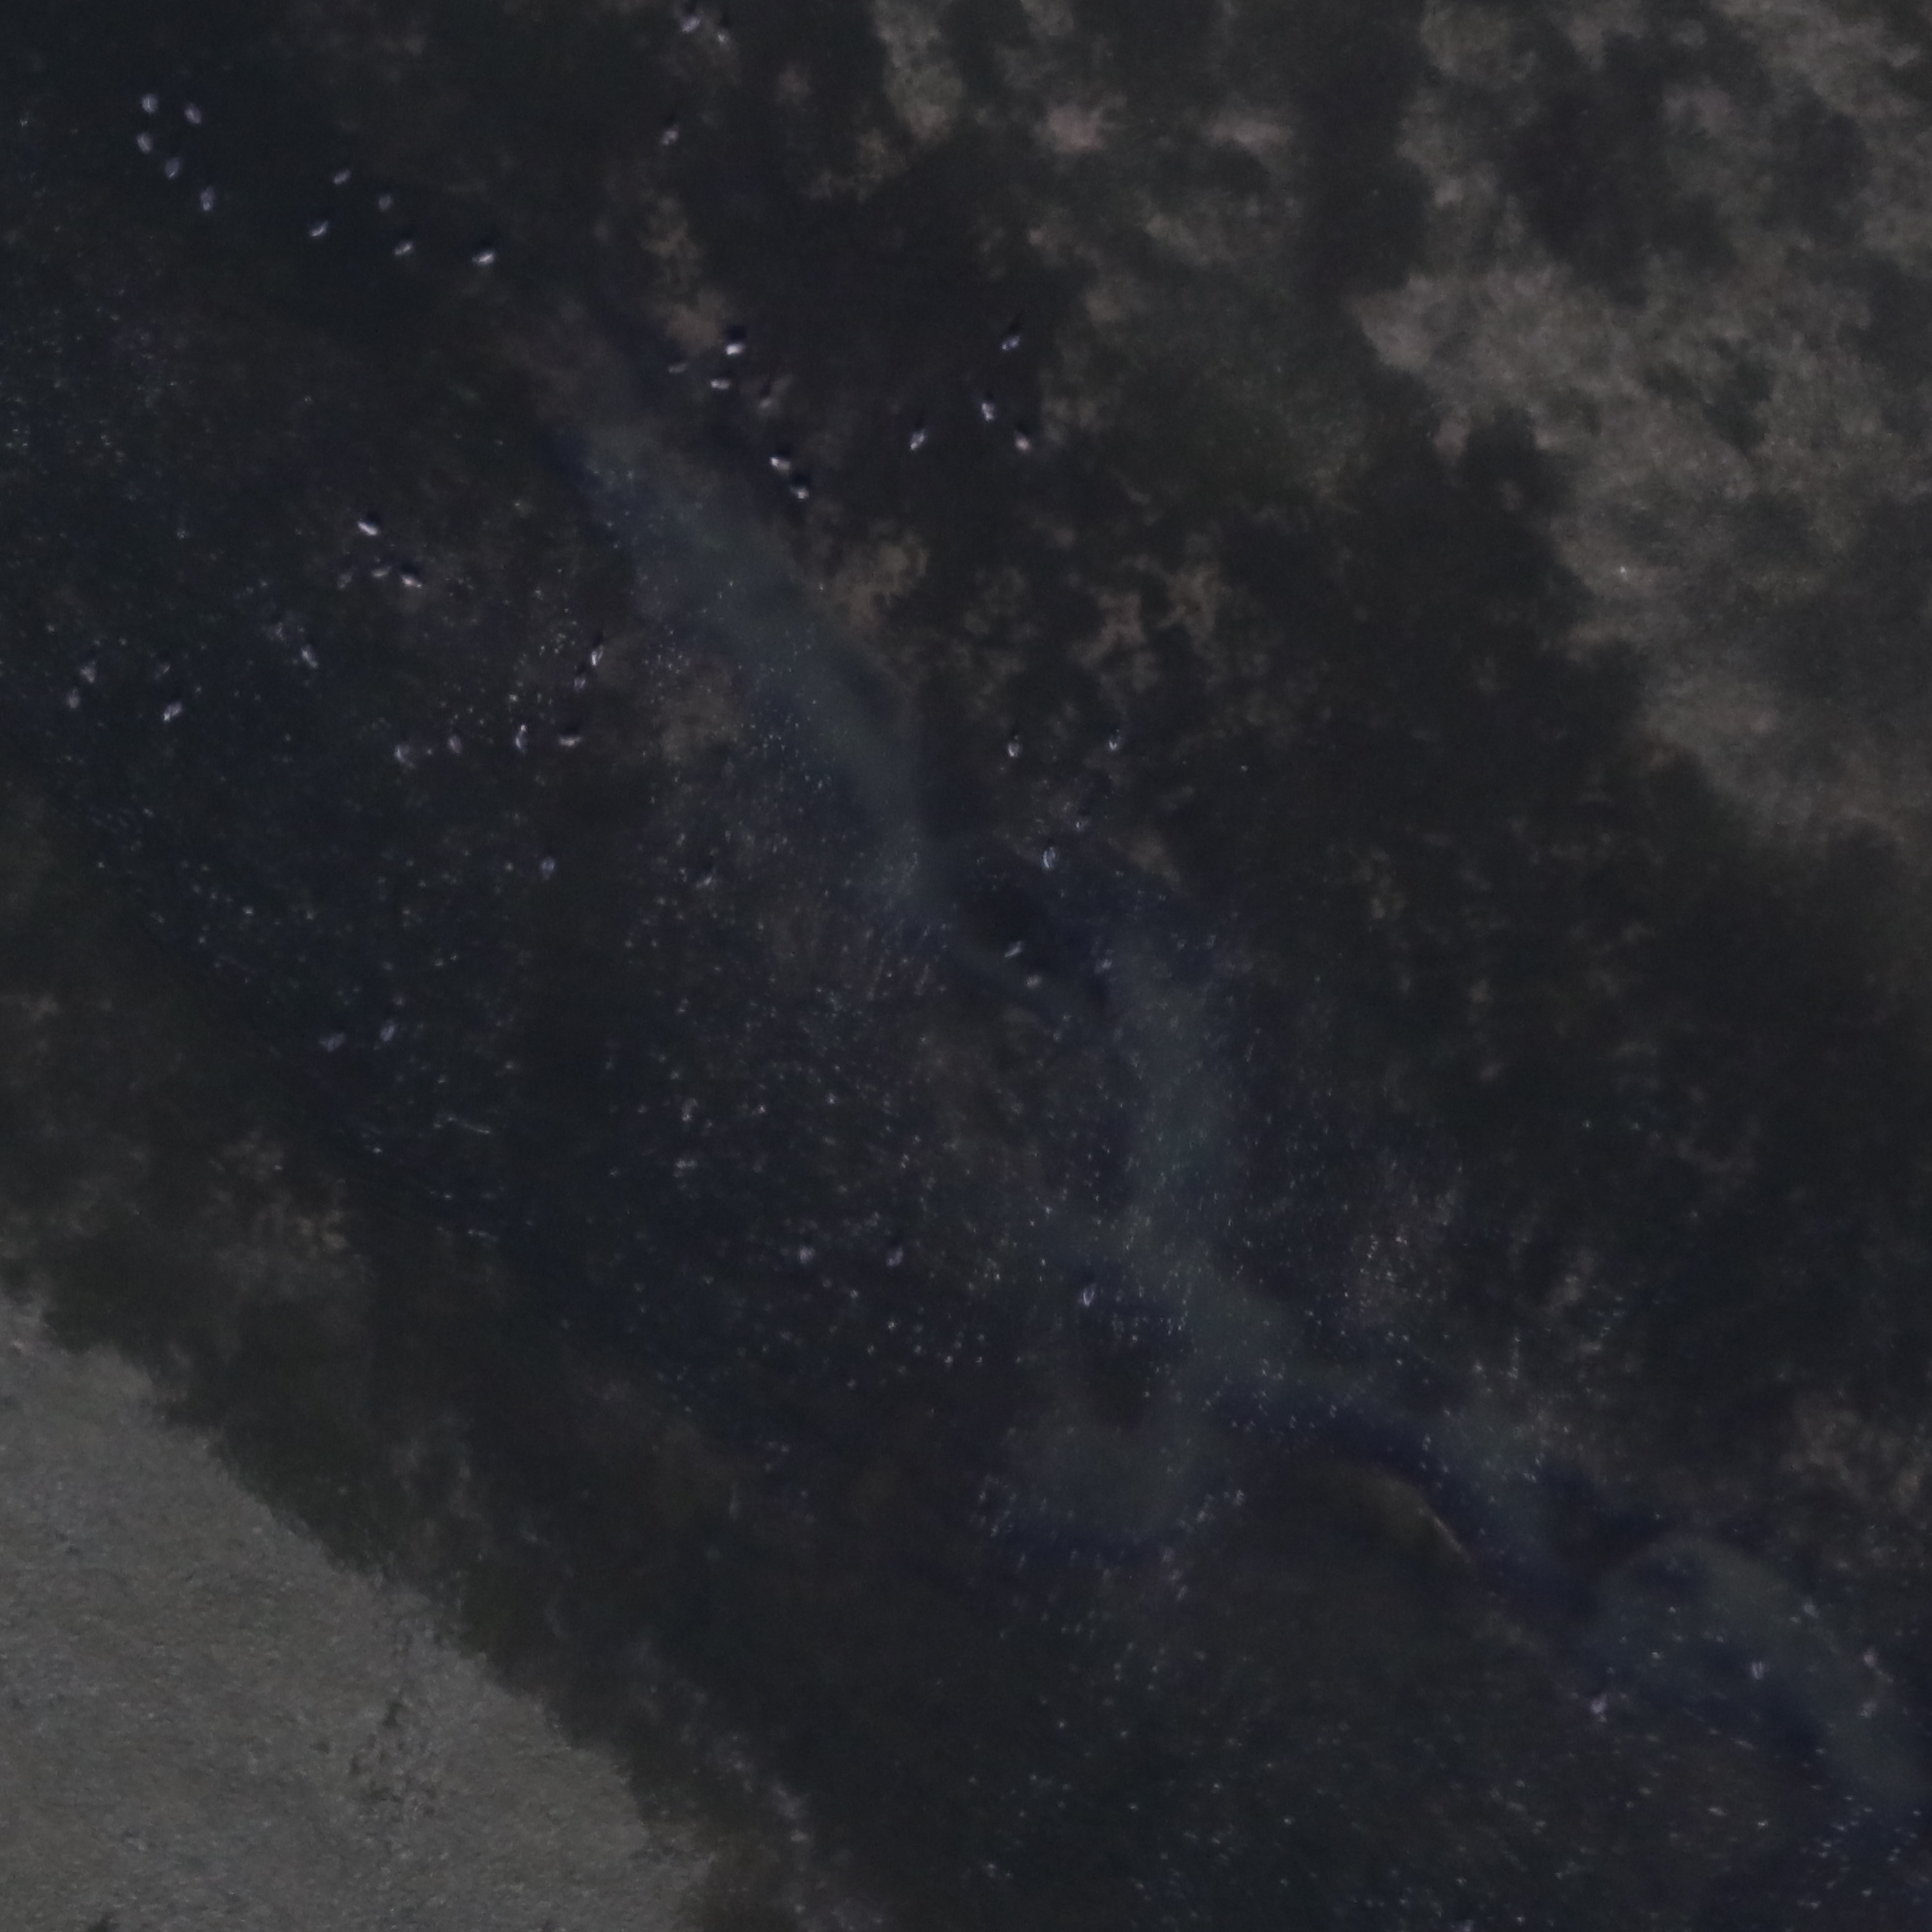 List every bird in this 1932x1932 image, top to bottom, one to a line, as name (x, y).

brant (691, 25)
brant (727, 41)
brant (154, 96)
brant (183, 119)
brant (665, 131)
brant (140, 133)
brant (164, 162)
brant (346, 171)
brant (208, 194)
brant (386, 205)
brant (322, 227)
brant (403, 248)
brant (490, 264)
brant (750, 349)
brant (1009, 349)
brant (683, 370)
brant (731, 386)
brant (773, 407)
brant (998, 409)
brant (917, 435)
brant (1021, 446)
brant (778, 455)
brant (803, 493)
brant (377, 524)
brant (389, 573)
brant (352, 578)
brant (412, 580)
brant (593, 644)
brant (300, 654)
brant (176, 670)
brant (88, 673)
brant (575, 685)
brant (73, 700)
brant (176, 712)
brant (1114, 745)
brant (1009, 746)
brant (403, 748)
brant (527, 748)
brant (453, 749)
brant (575, 750)
brant (1080, 832)
brant (1051, 857)
brant (546, 862)
brant (711, 873)
brant (1018, 941)
brant (1111, 956)
brant (1029, 977)
brant (389, 1031)
brant (335, 1033)
brant (806, 1254)
brant (893, 1256)
brant (1090, 1297)
brant (1807, 1612)
brant (1873, 1649)
brant (1756, 1674)
brant (1601, 1702)
brant (1872, 1708)
brant (1465, 1924)